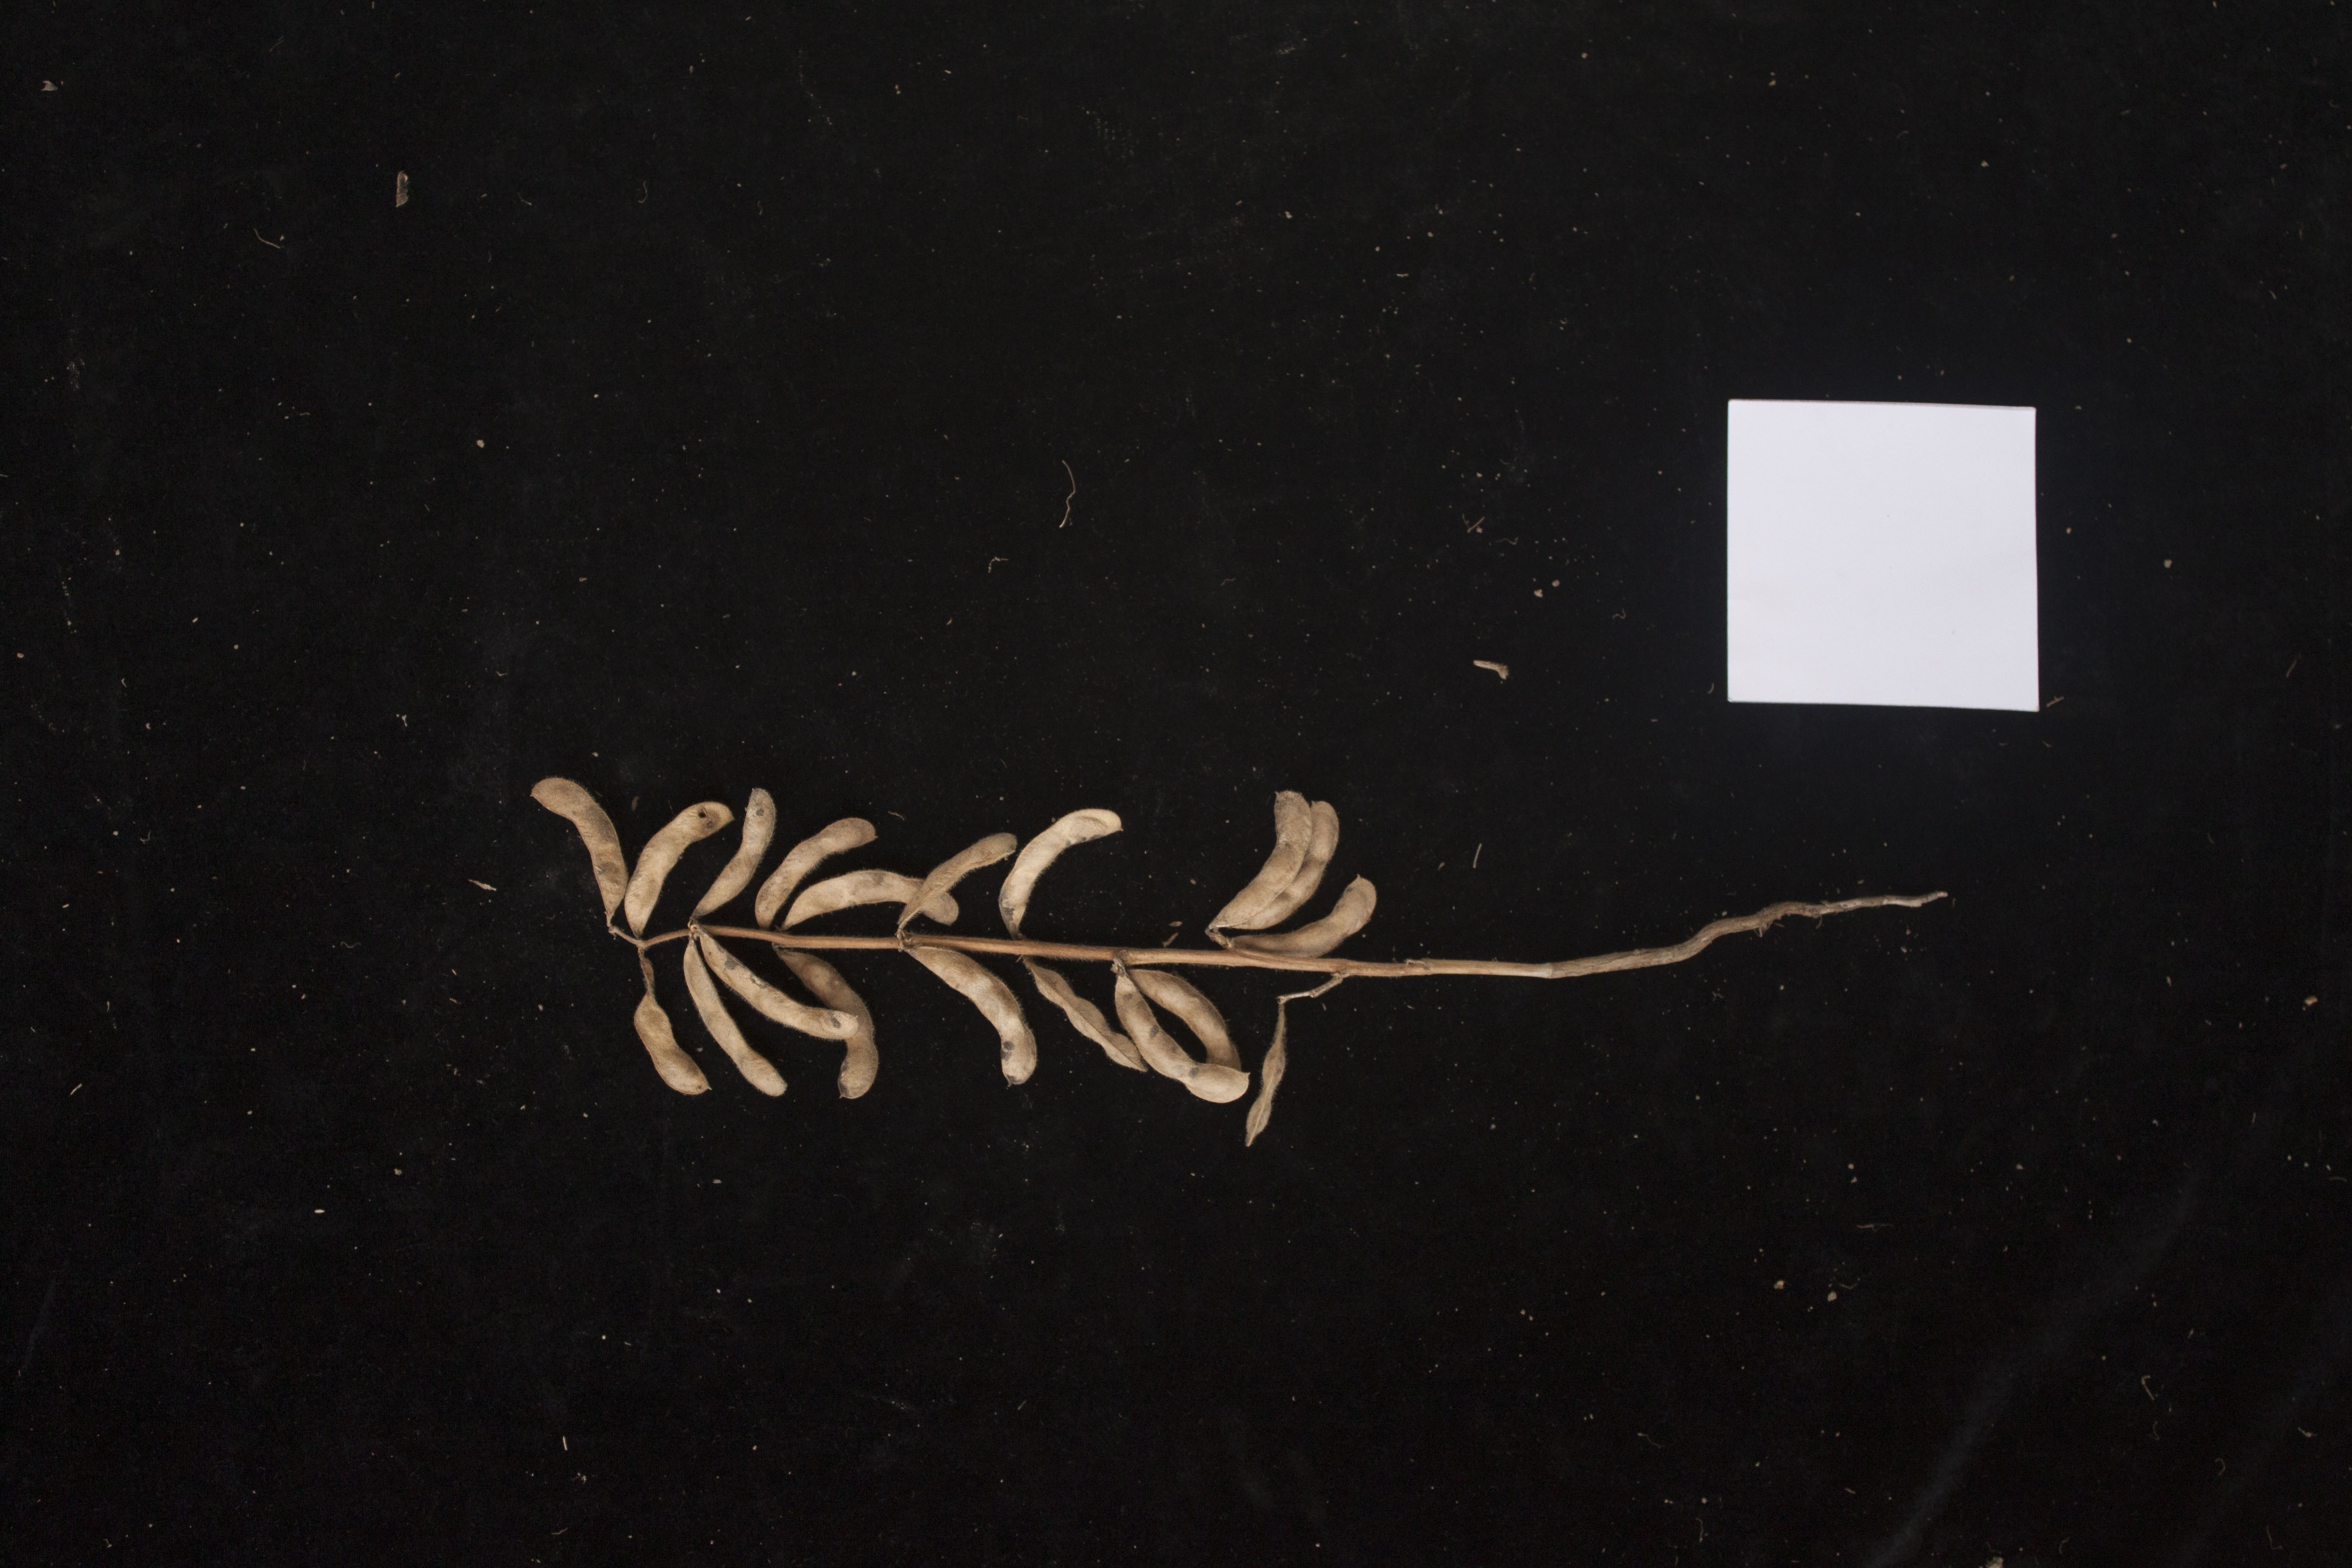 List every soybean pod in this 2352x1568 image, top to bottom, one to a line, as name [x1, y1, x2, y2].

soybean pod [532, 780, 628, 921]
soybean pod [693, 788, 775, 917]
soybean pod [1209, 793, 1313, 928]
soybean pod [1226, 802, 1339, 930]
soybean pod [625, 805, 732, 935]
soybean pod [1001, 809, 1121, 934]
soybean pod [756, 821, 876, 929]
soybean pod [898, 833, 1016, 930]
soybean pod [783, 872, 957, 928]
soybean pod [1231, 879, 1374, 957]
soybean pod [699, 930, 858, 1039]
soybean pod [684, 937, 784, 1096]
soybean pod [905, 950, 1035, 1087]
soybean pod [777, 953, 879, 1099]
soybean pod [1114, 964, 1248, 1104]
soybean pod [1030, 965, 1148, 1070]
soybean pod [1126, 968, 1240, 1070]
soybean pod [634, 989, 707, 1094]
soybean pod [1246, 1005, 1286, 1148]